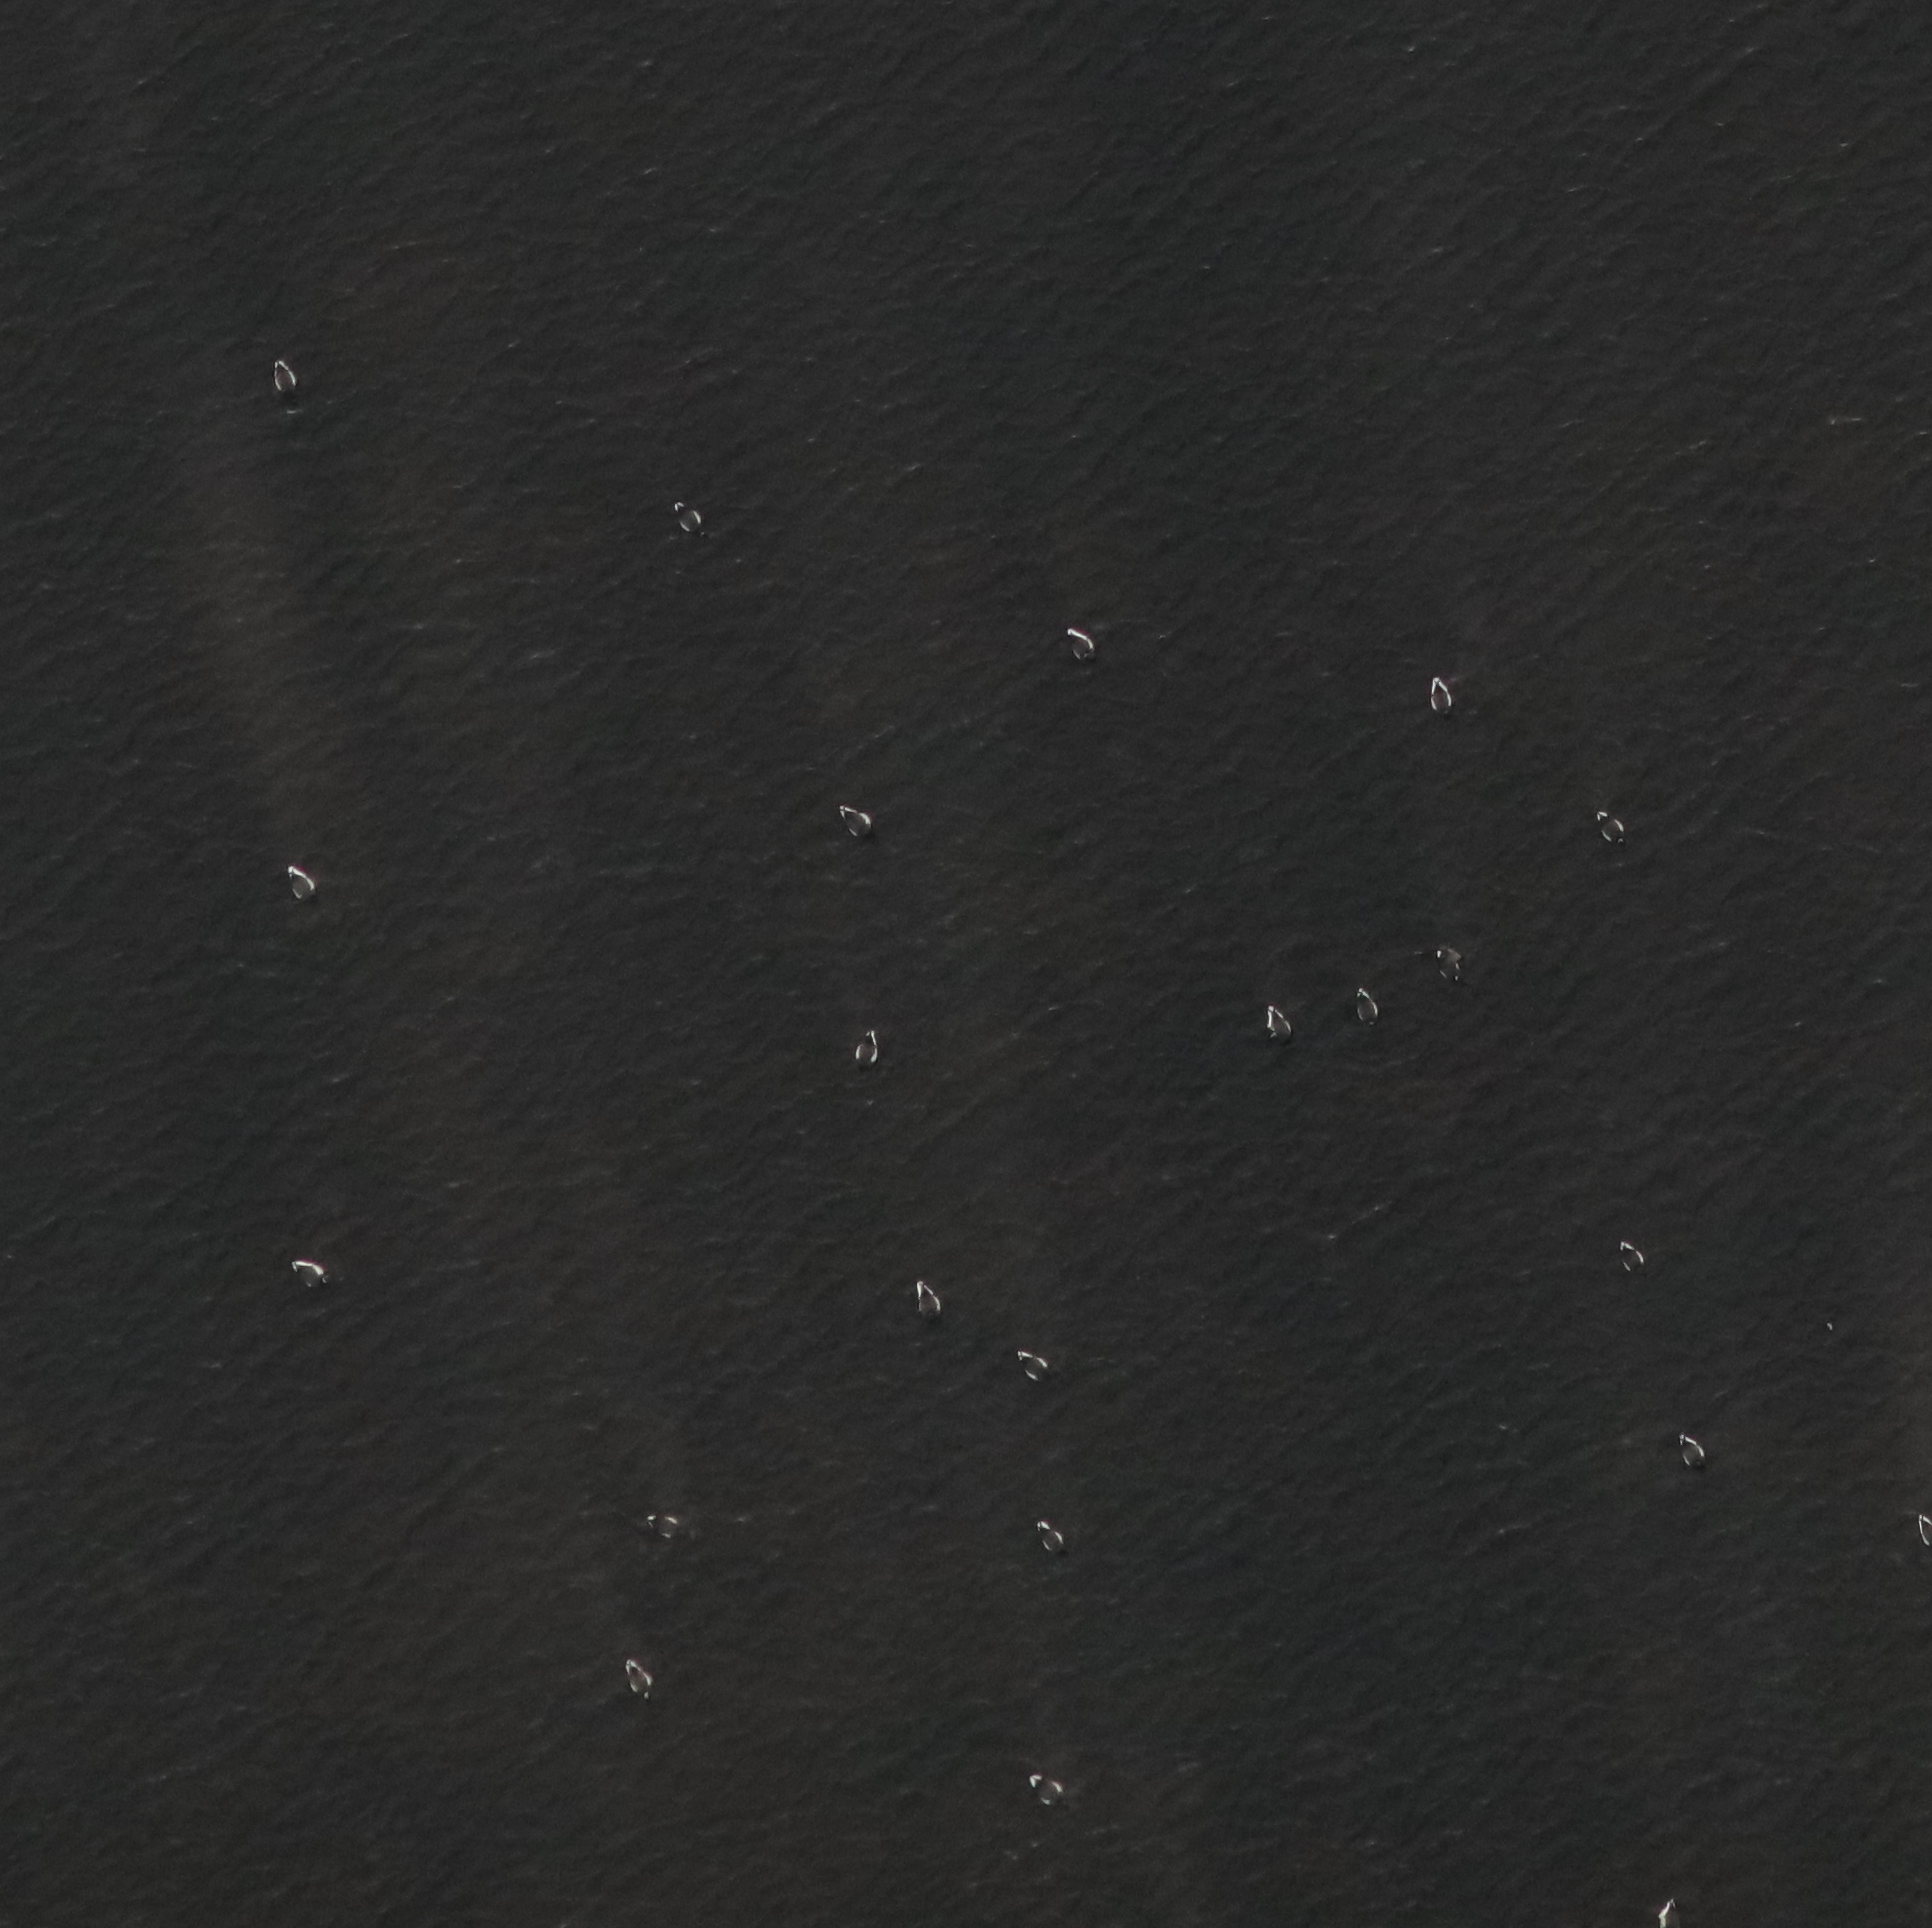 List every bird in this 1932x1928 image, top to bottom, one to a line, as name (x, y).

brant (285, 379)
brant (688, 520)
brant (1083, 646)
brant (1442, 698)
brant (856, 823)
brant (1613, 830)
brant (302, 885)
brant (1449, 962)
brant (1366, 1007)
brant (1282, 1025)
brant (867, 1051)
brant (1634, 1257)
brant (310, 1273)
brant (929, 1302)
brant (1034, 1364)
brant (1692, 1452)
brant (664, 1525)
brant (1053, 1540)
brant (639, 1678)
brant (1047, 1789)
brant (1670, 1916)